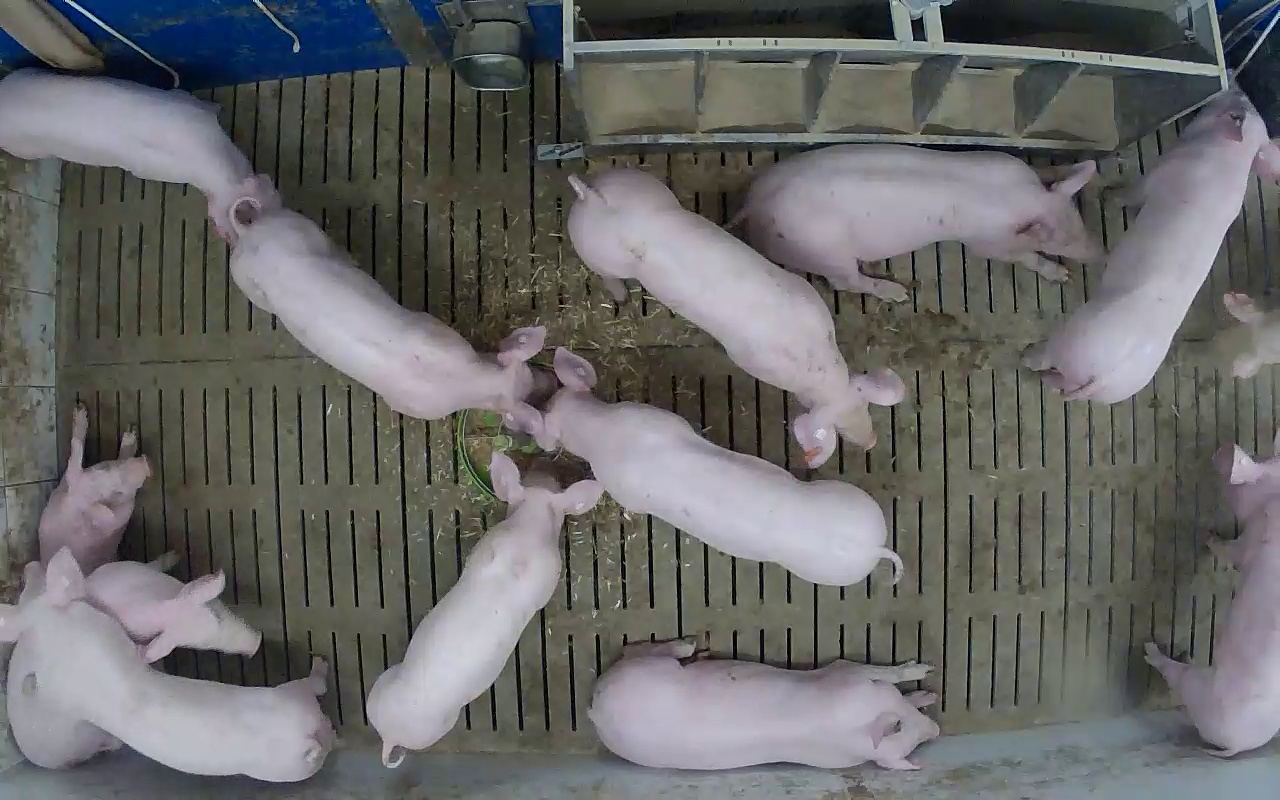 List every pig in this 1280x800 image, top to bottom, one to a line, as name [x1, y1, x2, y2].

pig [0, 65, 283, 249]
pig [1021, 69, 1278, 404]
pig [725, 143, 1108, 300]
pig [564, 161, 906, 469]
pig [225, 196, 546, 434]
pig [1187, 292, 1279, 381]
pig [534, 344, 905, 590]
pig [37, 401, 154, 579]
pig [1142, 434, 1280, 758]
pig [365, 449, 602, 768]
pig [2, 544, 339, 784]
pig [6, 550, 265, 771]
pig [586, 637, 942, 775]